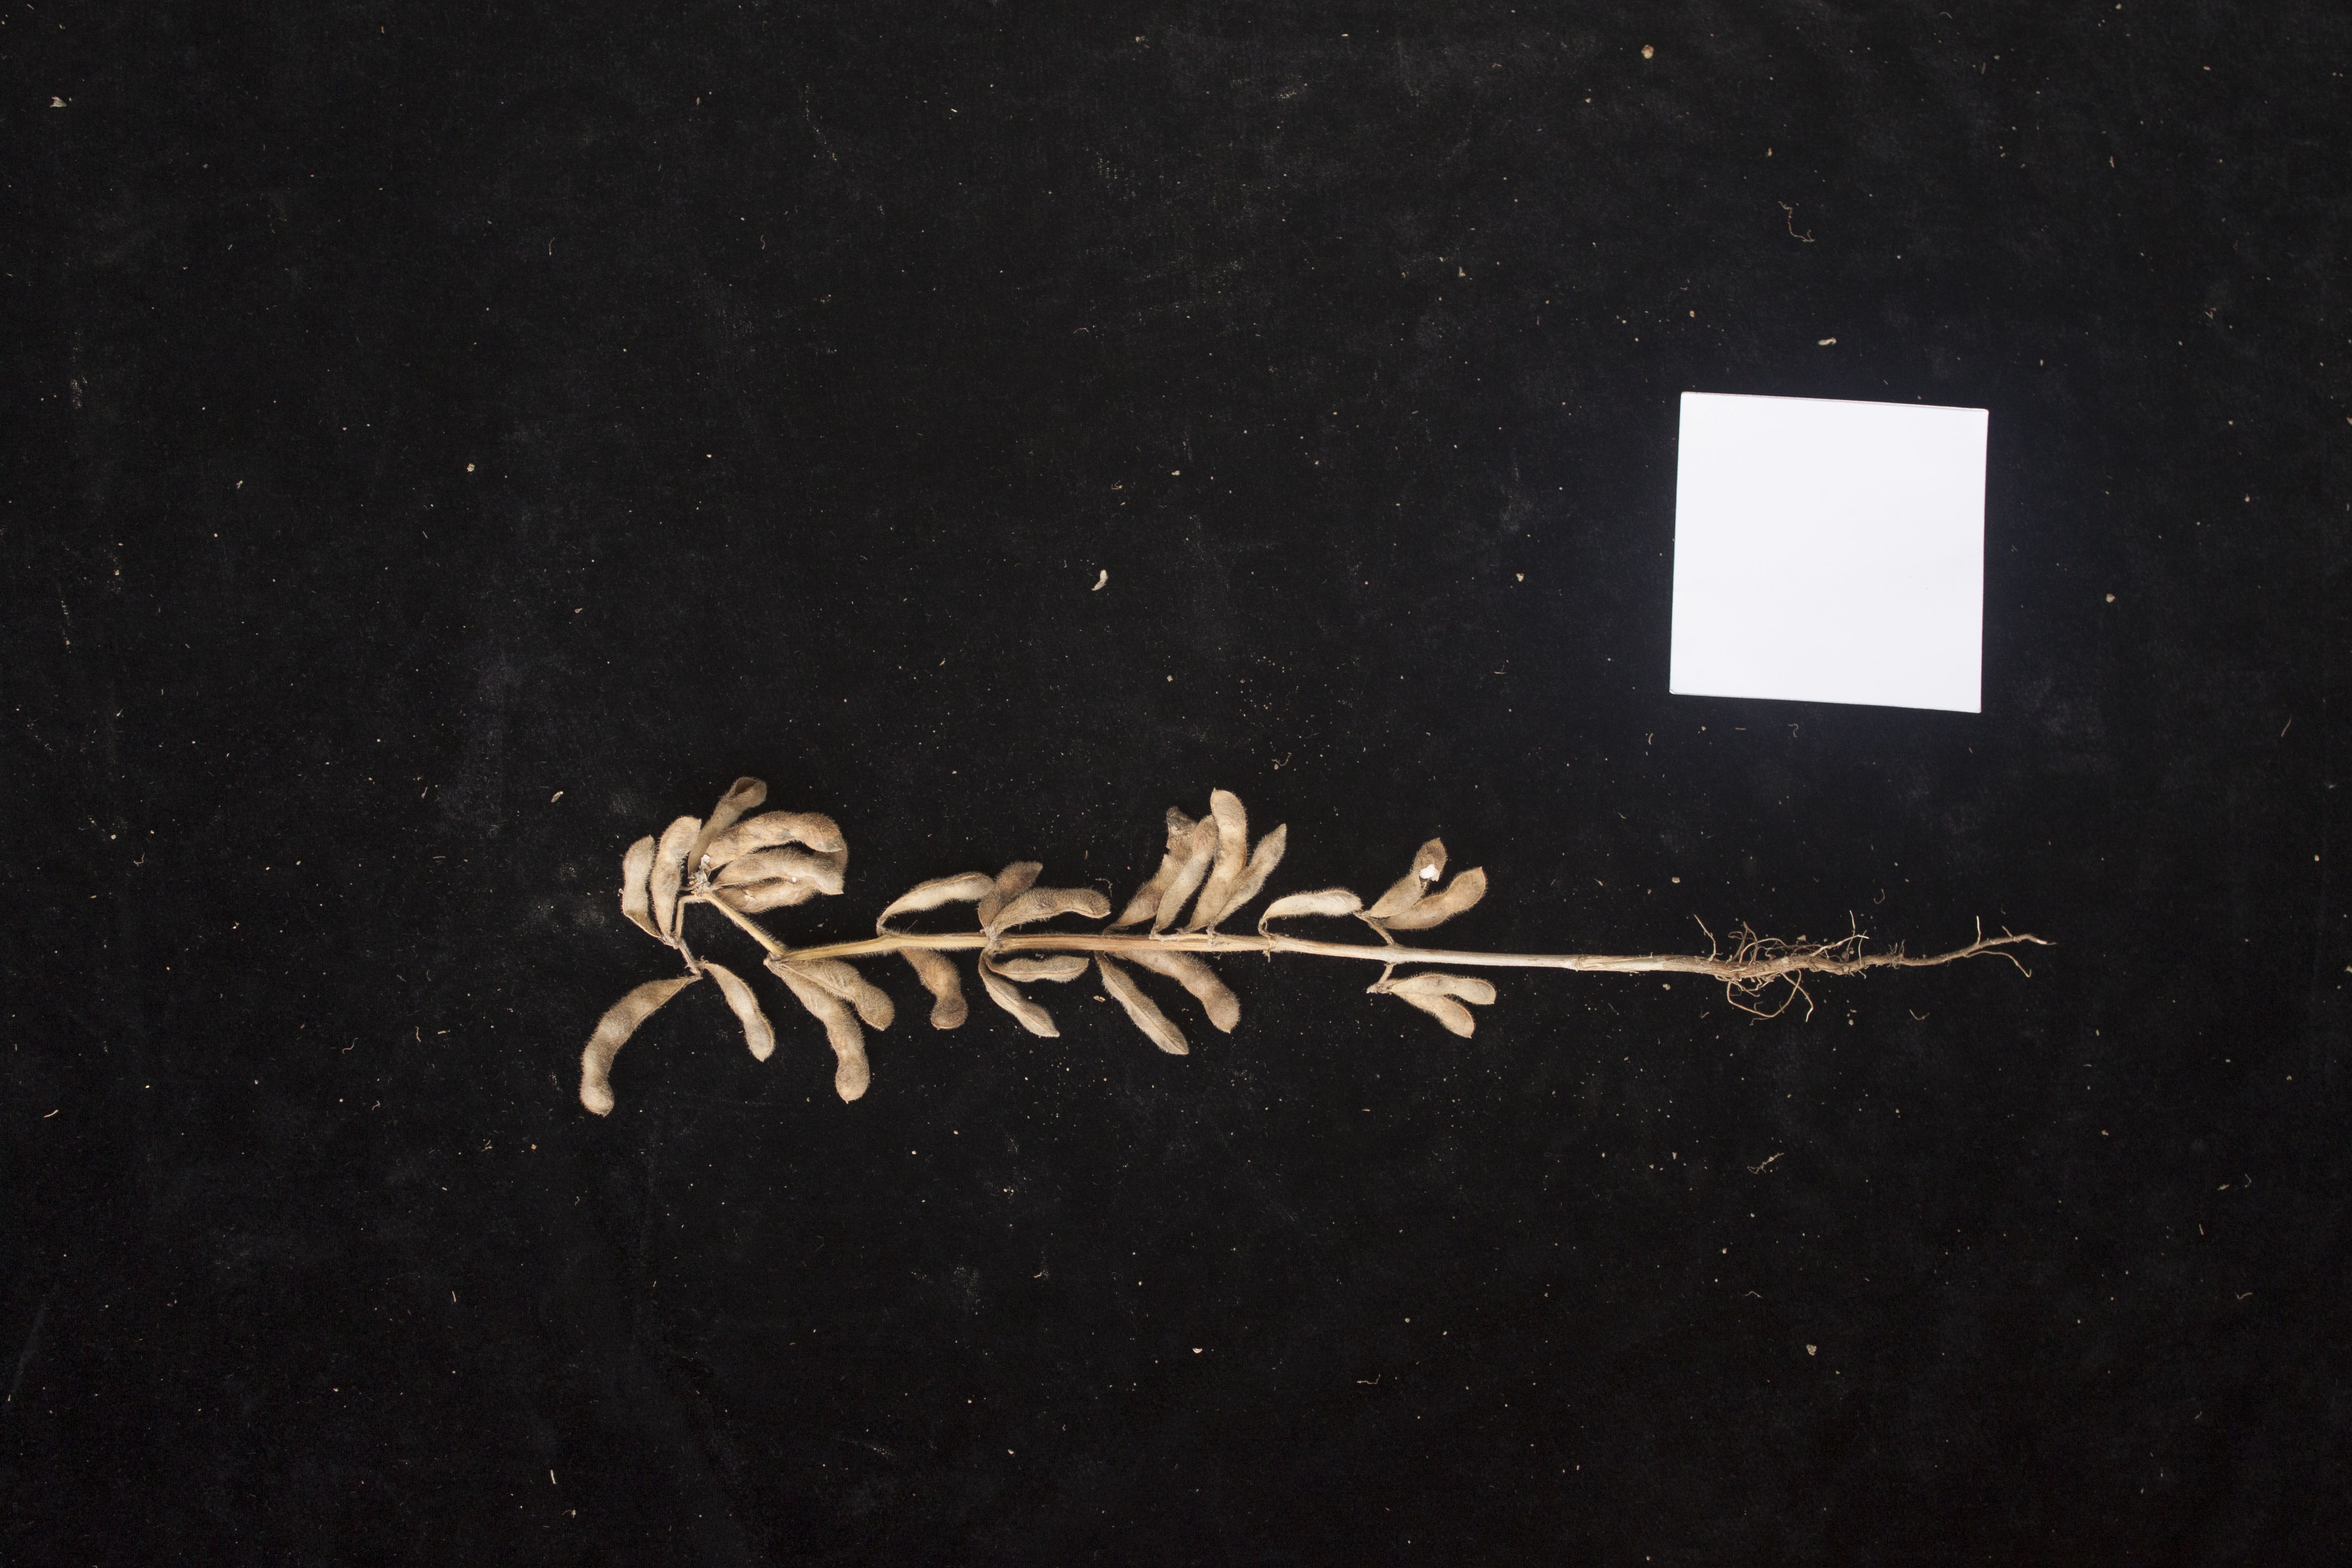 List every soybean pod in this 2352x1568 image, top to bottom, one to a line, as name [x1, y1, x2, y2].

soybean pod [1187, 790, 1249, 932]
soybean pod [1113, 811, 1195, 928]
soybean pod [700, 814, 843, 885]
soybean pod [1154, 816, 1217, 932]
soybean pod [649, 818, 701, 941]
soybean pod [1209, 824, 1286, 930]
soybean pod [621, 840, 662, 942]
soybean pod [1367, 840, 1444, 918]
soybean pod [715, 851, 843, 897]
soybean pod [979, 865, 1040, 928]
soybean pod [1373, 868, 1487, 931]
soybean pod [877, 873, 997, 929]
soybean pod [714, 881, 818, 913]
soybean pod [989, 890, 1109, 940]
soybean pod [1259, 890, 1362, 931]
soybean pod [883, 934, 967, 1029]
soybean pod [1115, 950, 1239, 1030]
soybean pod [988, 957, 1086, 983]
soybean pod [1099, 960, 1186, 1055]
soybean pod [777, 961, 894, 1031]
soybean pod [698, 965, 775, 1060]
soybean pod [765, 965, 871, 1104]
soybean pod [980, 968, 1057, 1038]
soybean pod [1389, 975, 1494, 1007]
soybean pod [577, 979, 699, 1118]
soybean pod [1402, 994, 1474, 1039]